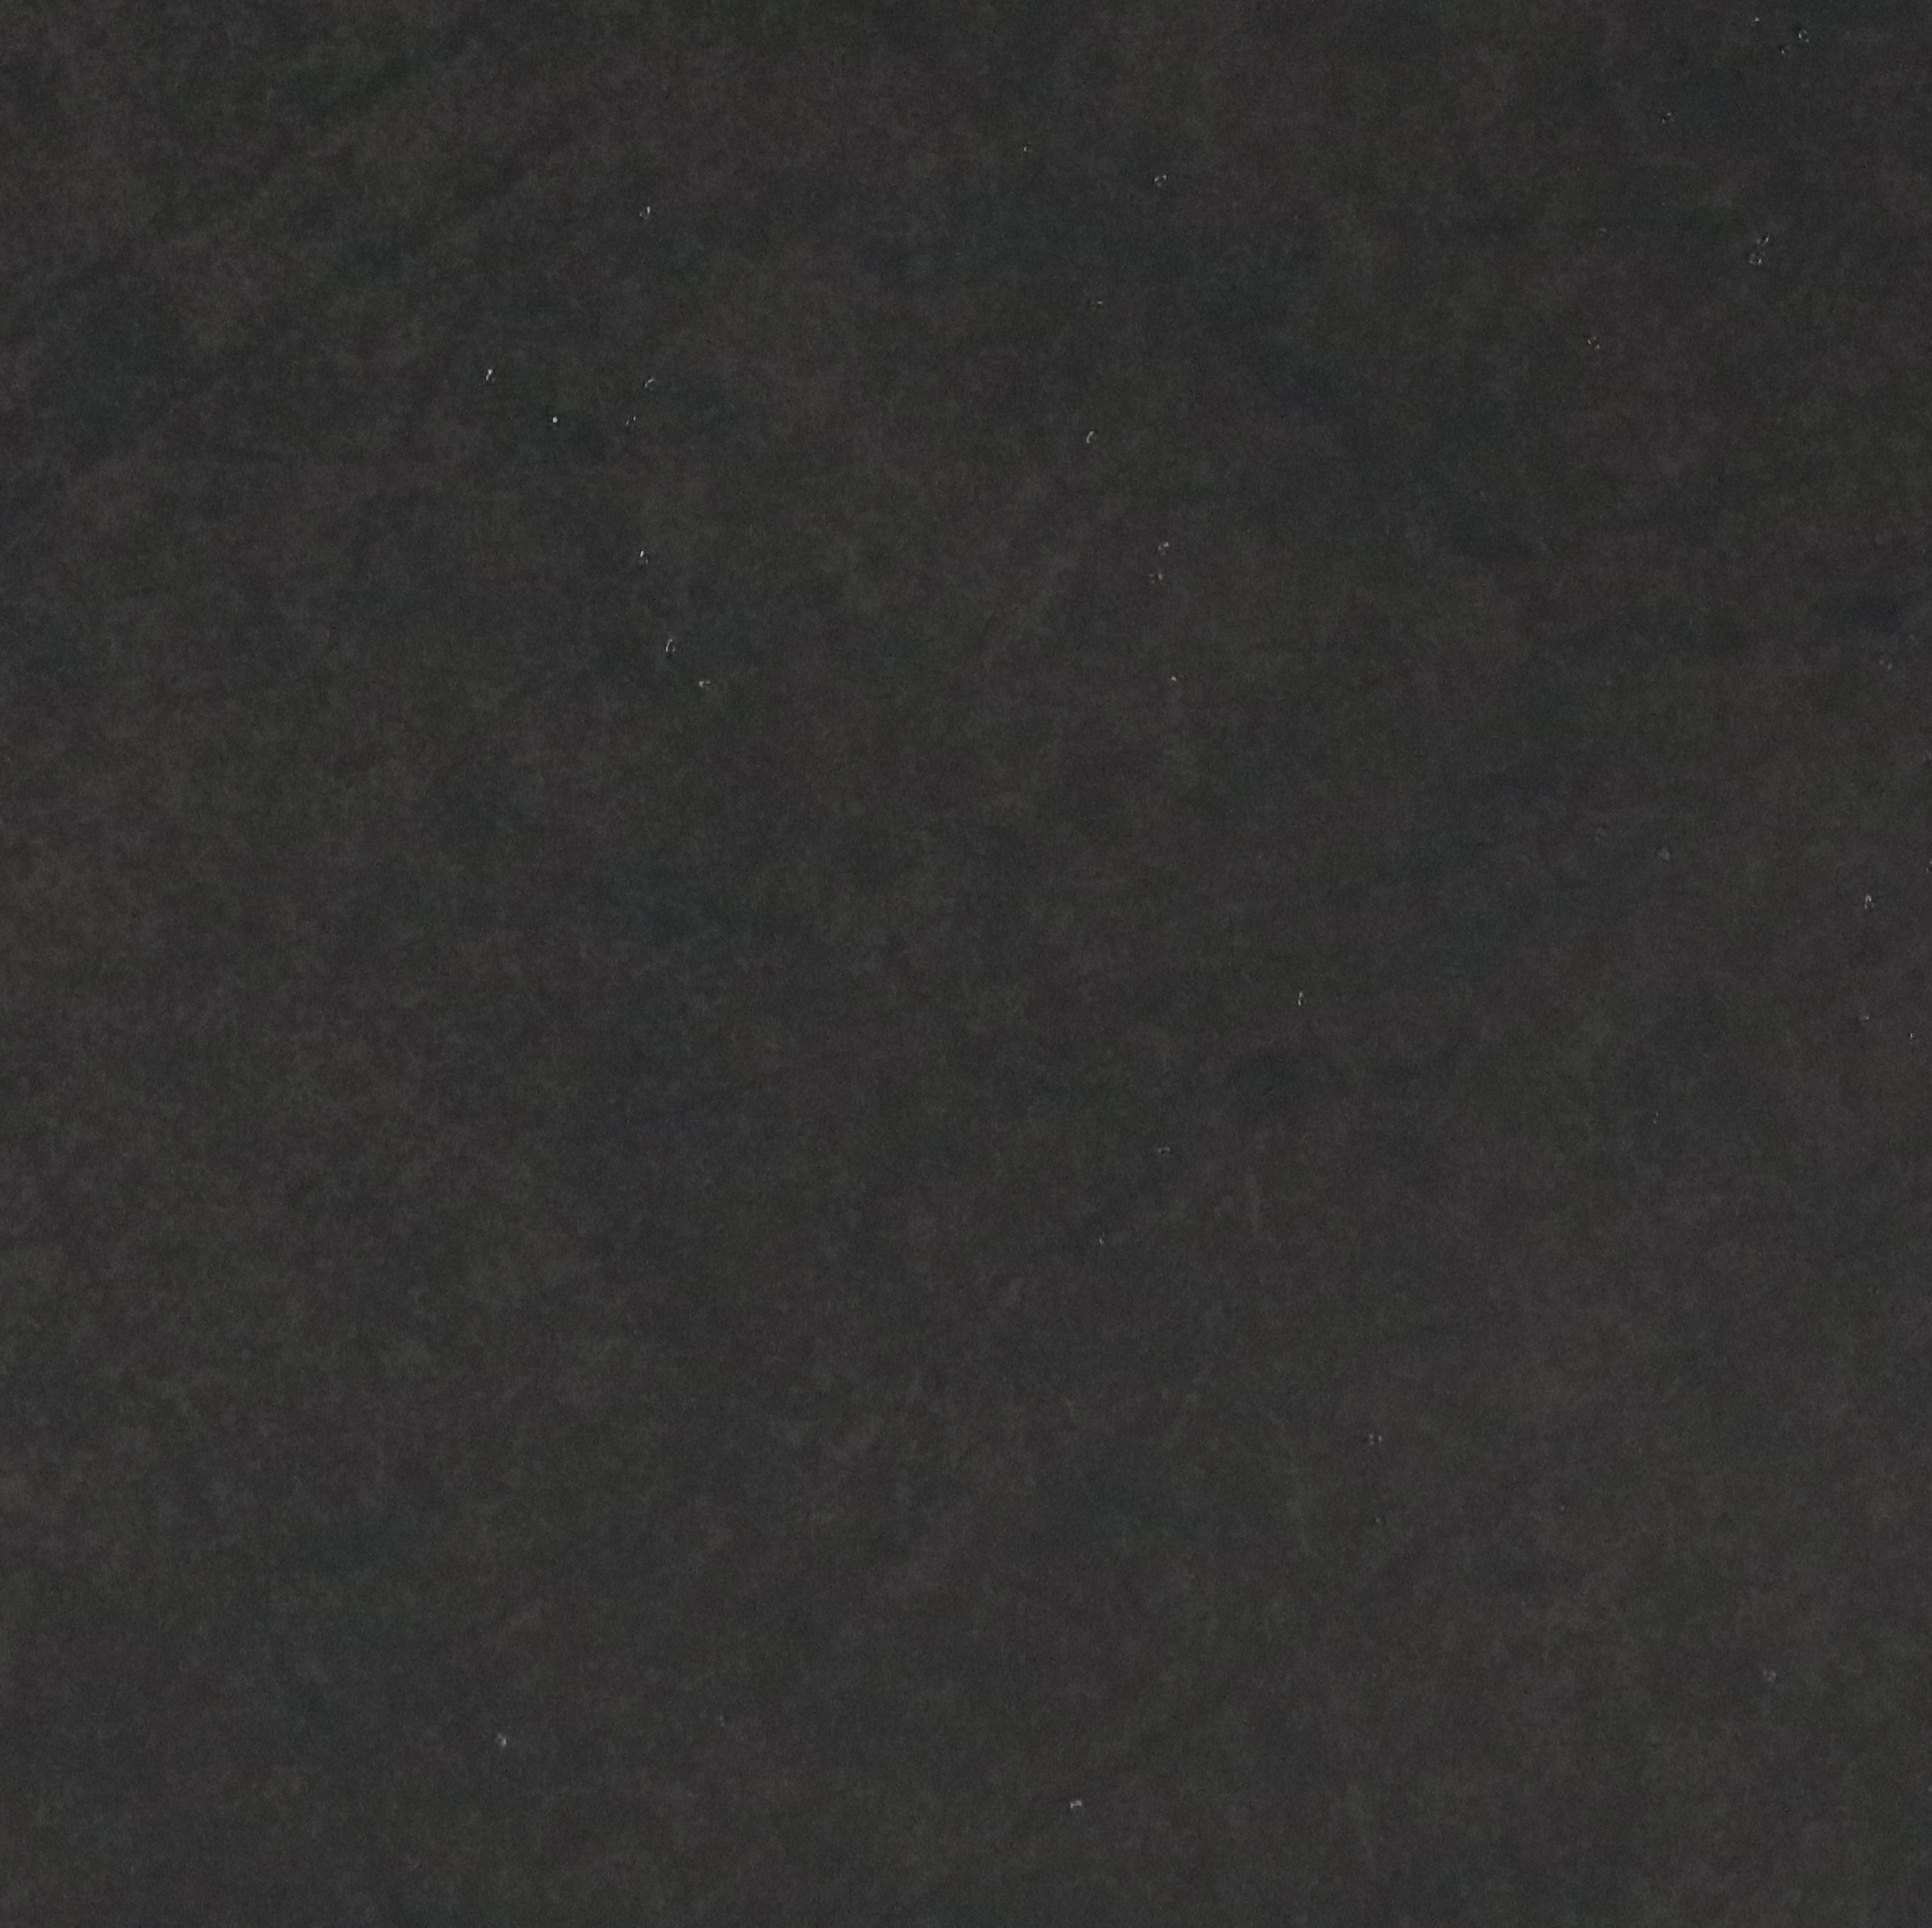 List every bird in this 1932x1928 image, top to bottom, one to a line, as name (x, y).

brant (1756, 21)
brant (1803, 32)
brant (1781, 52)
brant (1668, 126)
brant (1023, 141)
brant (1169, 176)
brant (640, 214)
brant (1755, 234)
brant (1754, 255)
brant (1092, 306)
brant (1594, 343)
brant (491, 366)
brant (648, 389)
brant (564, 418)
brant (634, 432)
brant (1091, 437)
brant (1164, 549)
brant (644, 550)
brant (1150, 588)
brant (1910, 646)
brant (671, 652)
brant (1882, 664)
brant (1175, 683)
brant (712, 690)
brant (1929, 765)
brant (1597, 835)
brant (1666, 854)
brant (1927, 867)
brant (1868, 903)
brant (1299, 1003)
brant (1861, 1020)
brant (1914, 1039)
brant (1657, 1120)
brant (1167, 1150)
brant (1107, 1236)
brant (1374, 1441)
brant (1381, 1524)
brant (1769, 1675)
brant (726, 1725)
brant (498, 1738)
brant (1080, 1803)